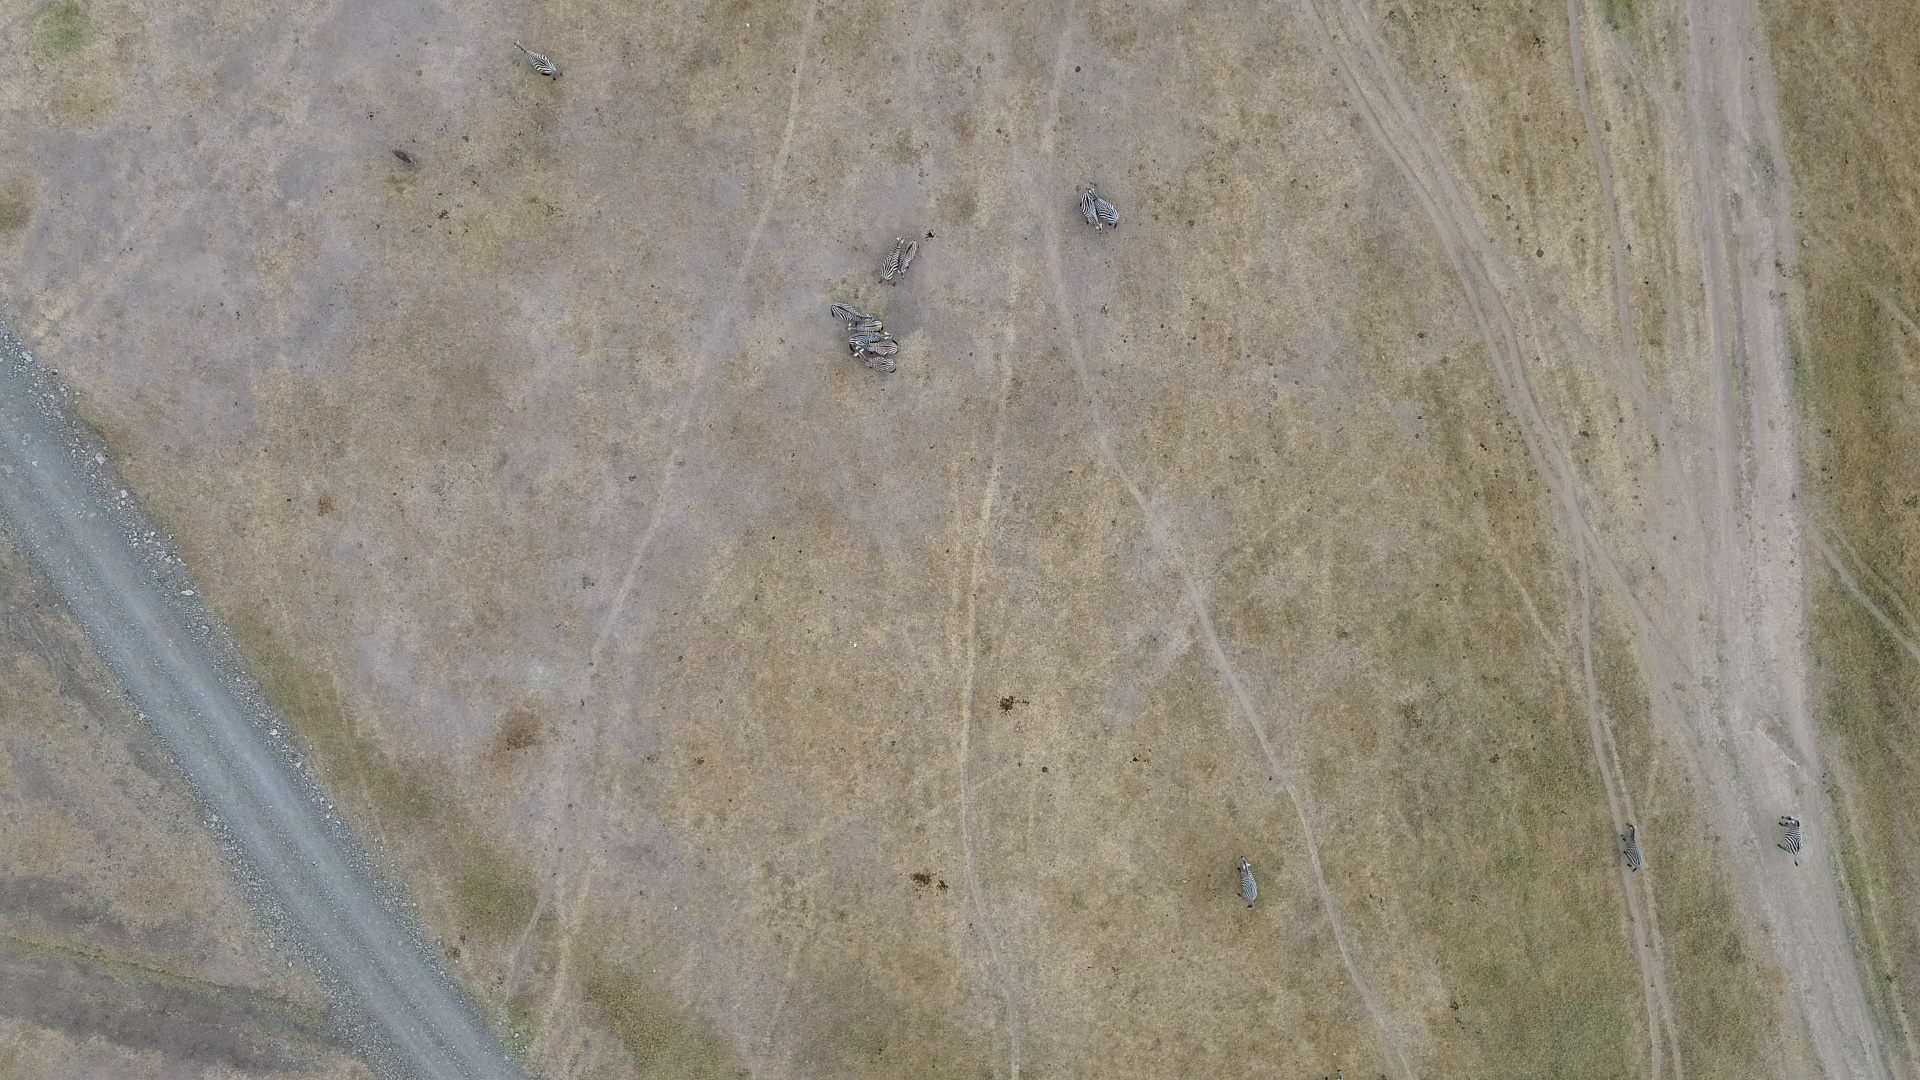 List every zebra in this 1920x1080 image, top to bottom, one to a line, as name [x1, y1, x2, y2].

zebra [516, 43, 556, 75]
zebra [1085, 186, 1120, 222]
zebra [1079, 193, 1103, 234]
zebra [882, 238, 906, 283]
zebra [897, 240, 918, 280]
zebra [833, 306, 875, 323]
zebra [845, 319, 887, 333]
zebra [849, 332, 888, 346]
zebra [856, 338, 899, 355]
zebra [852, 350, 893, 371]
zebra [1783, 818, 1803, 853]
zebra [1626, 829, 1646, 869]
zebra [1238, 857, 1258, 901]